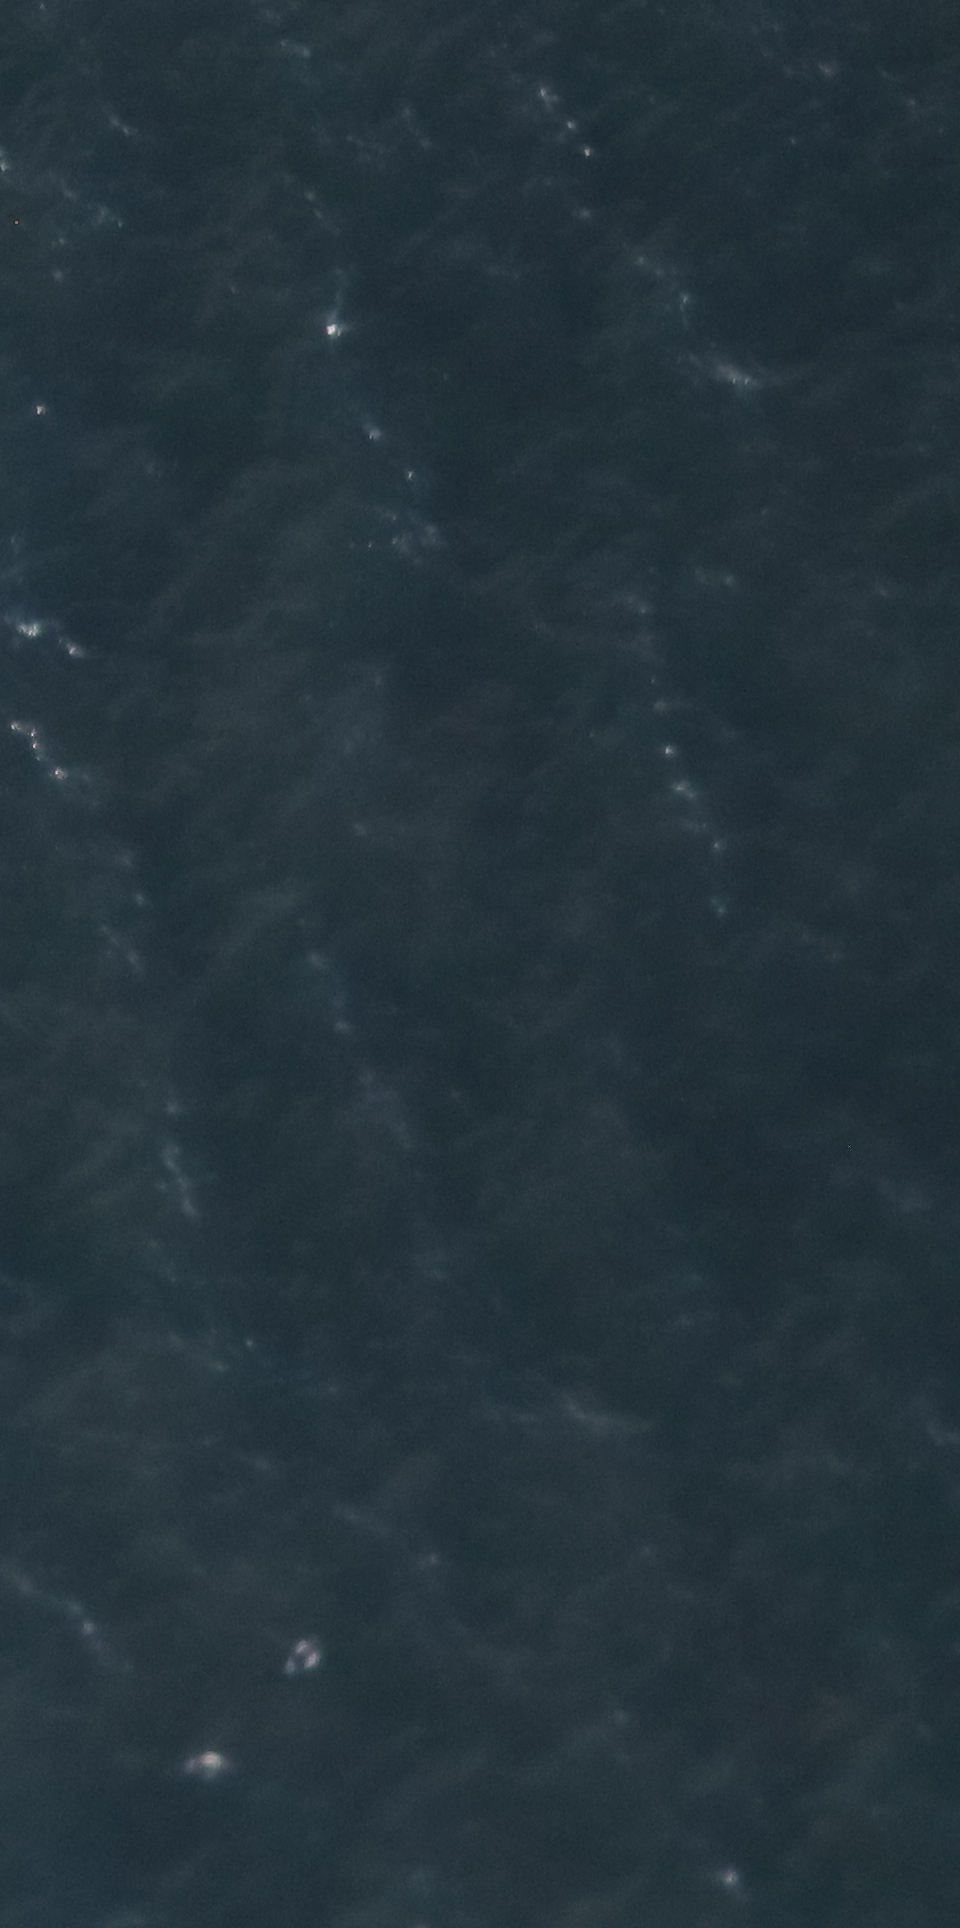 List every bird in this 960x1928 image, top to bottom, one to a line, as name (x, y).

brant (306, 1658)
brant (207, 1770)